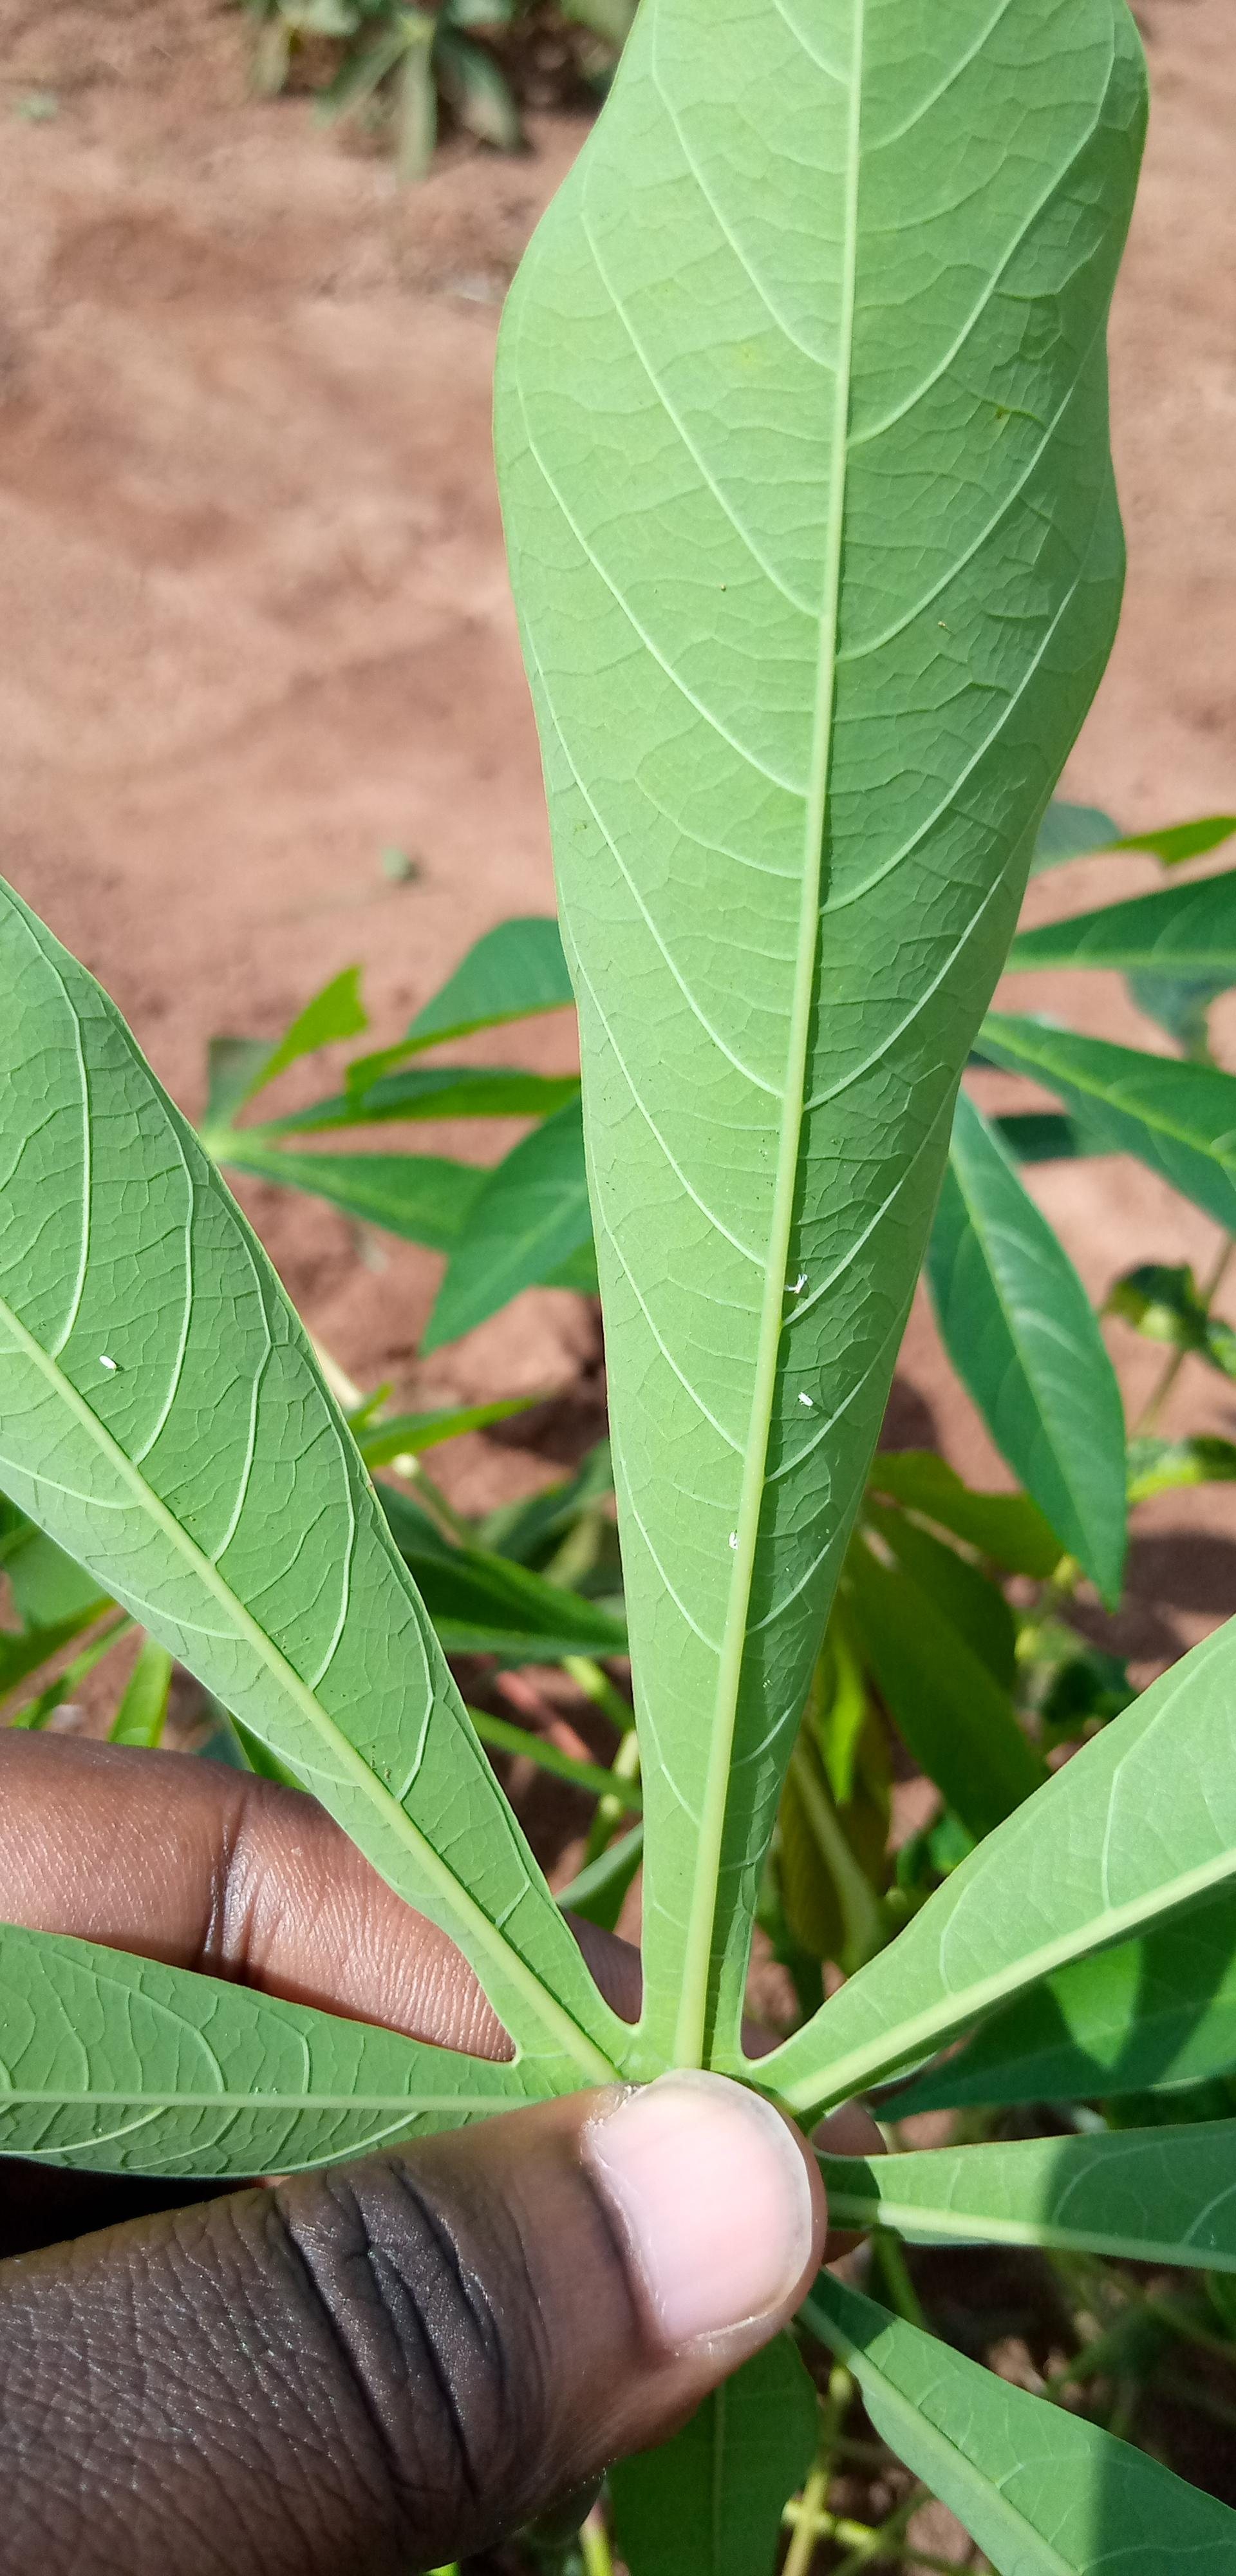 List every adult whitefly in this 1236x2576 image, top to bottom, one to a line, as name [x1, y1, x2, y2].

whitefly [769, 1256, 841, 1316]
whitefly [73, 1336, 141, 1392]
whitefly [781, 1368, 829, 1433]
whitefly [700, 1513, 781, 1569]